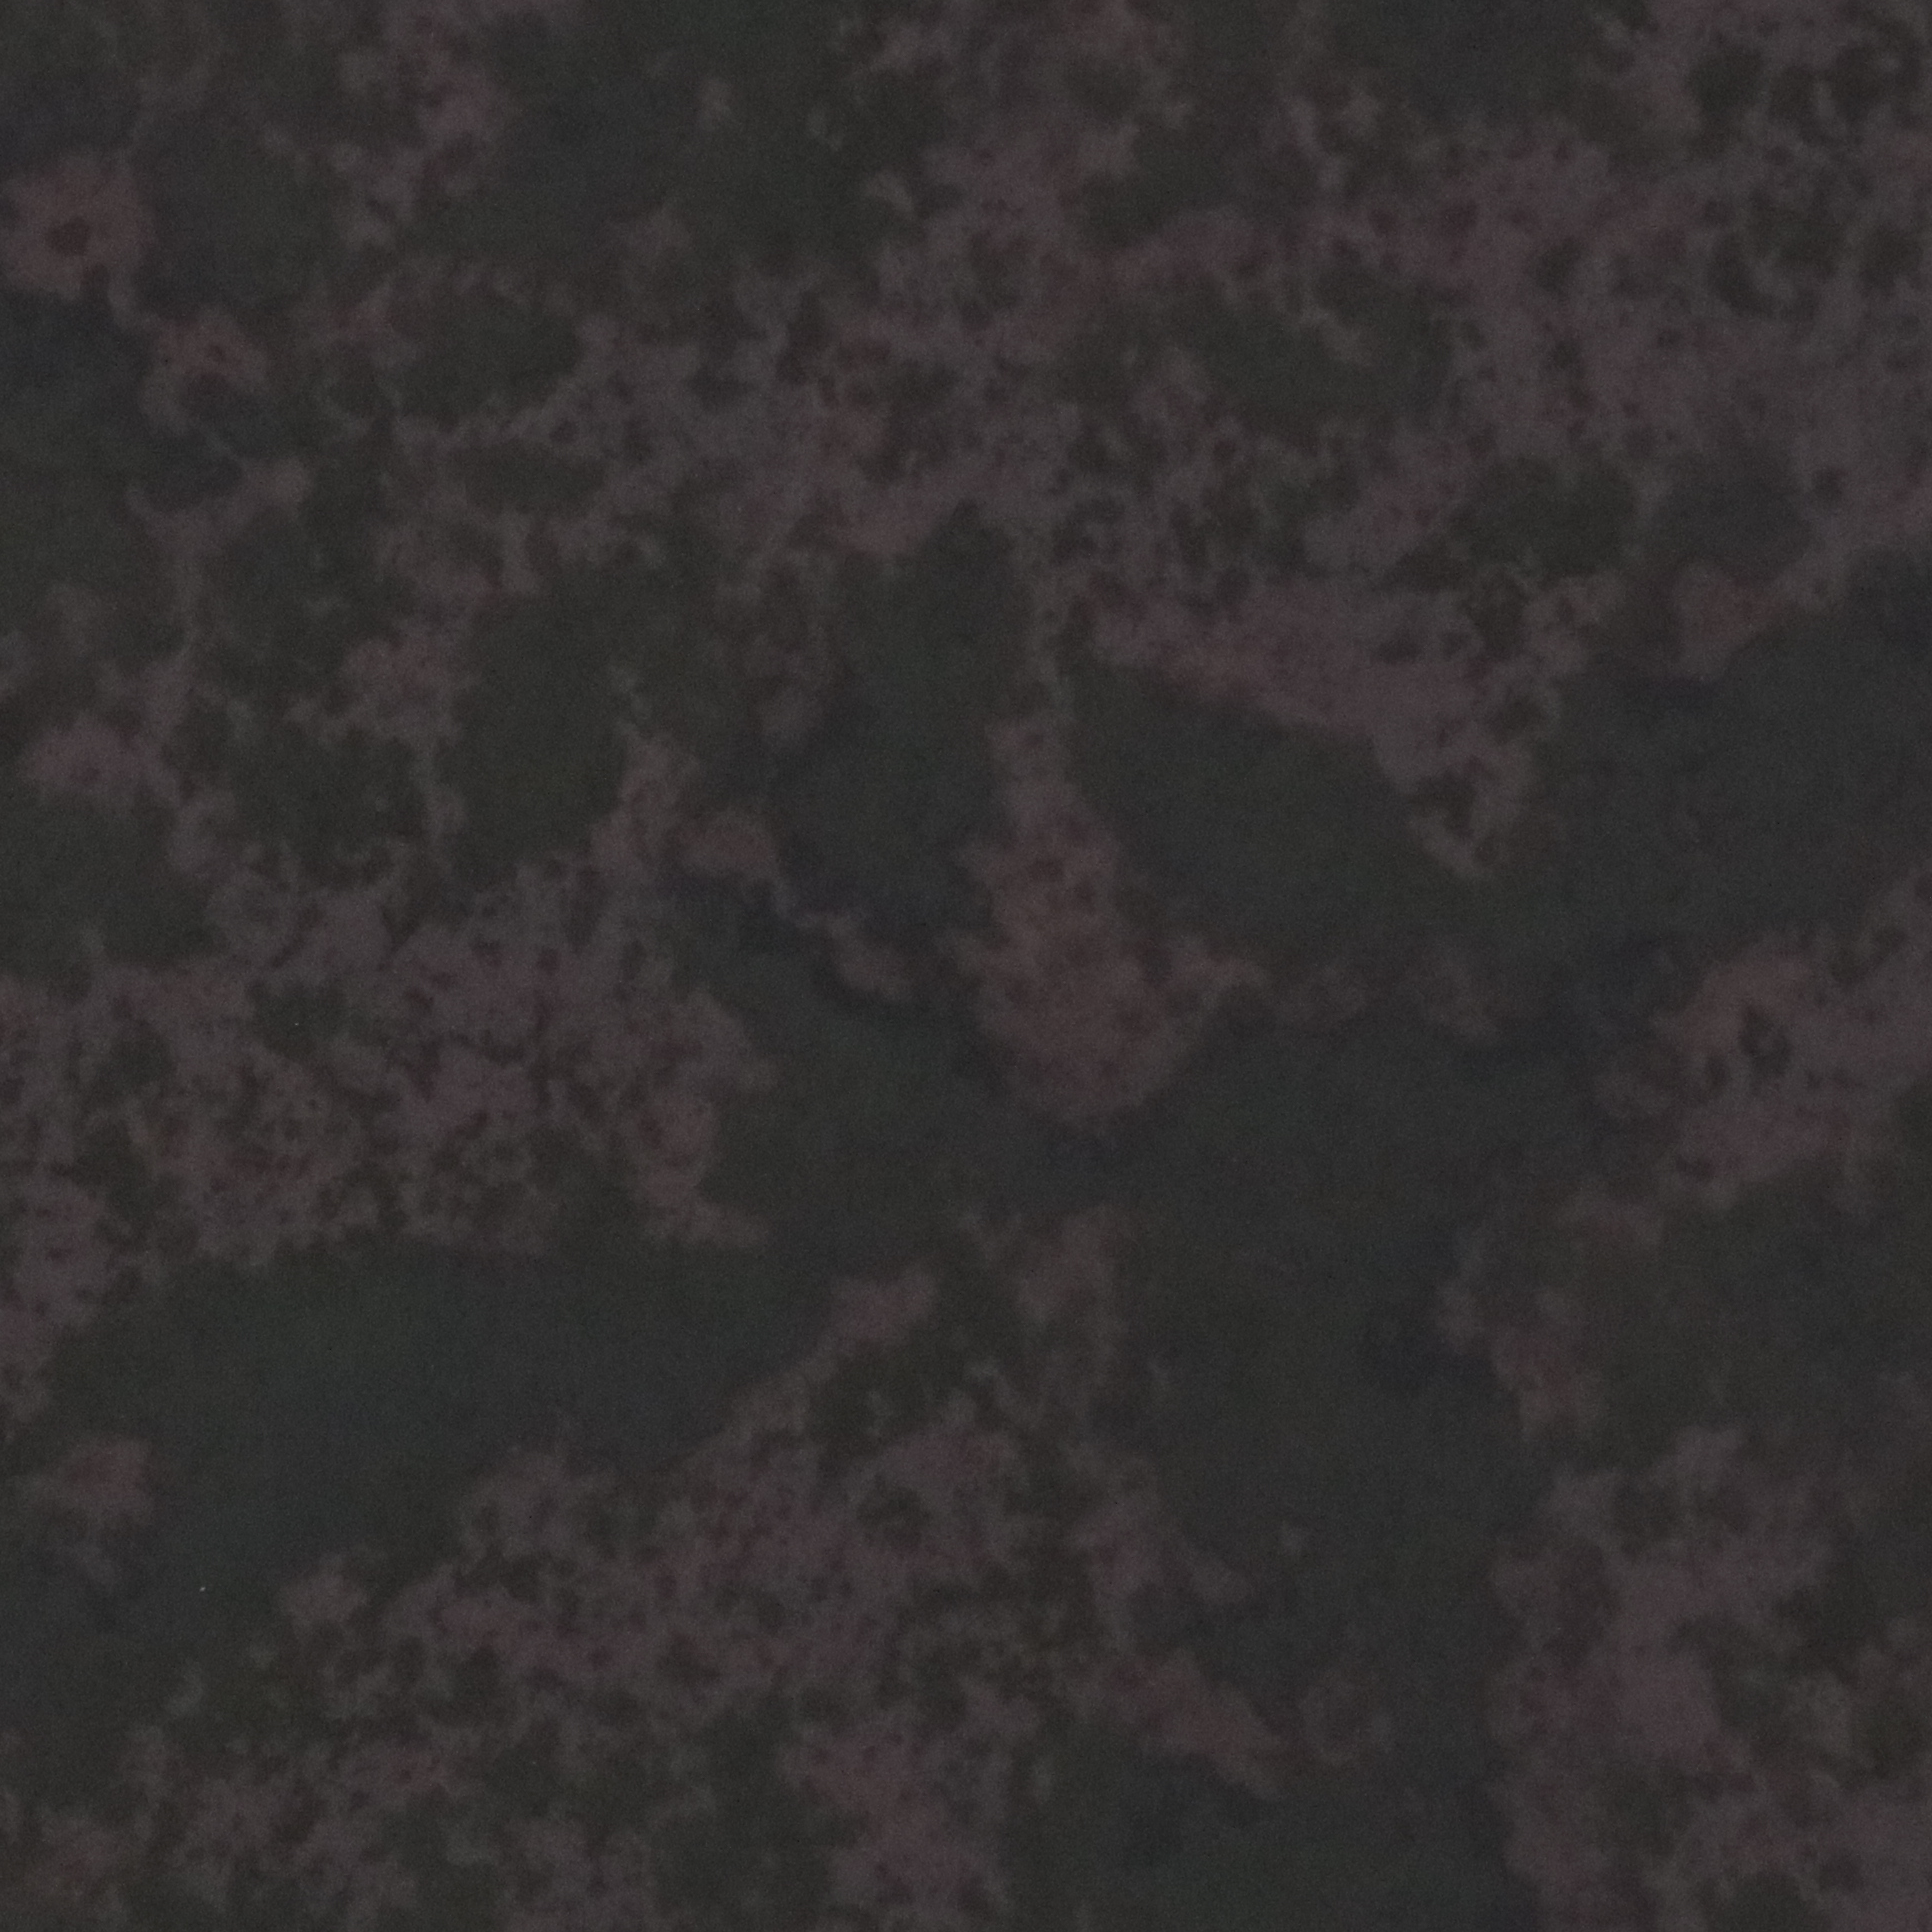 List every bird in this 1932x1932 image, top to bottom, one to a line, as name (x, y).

None